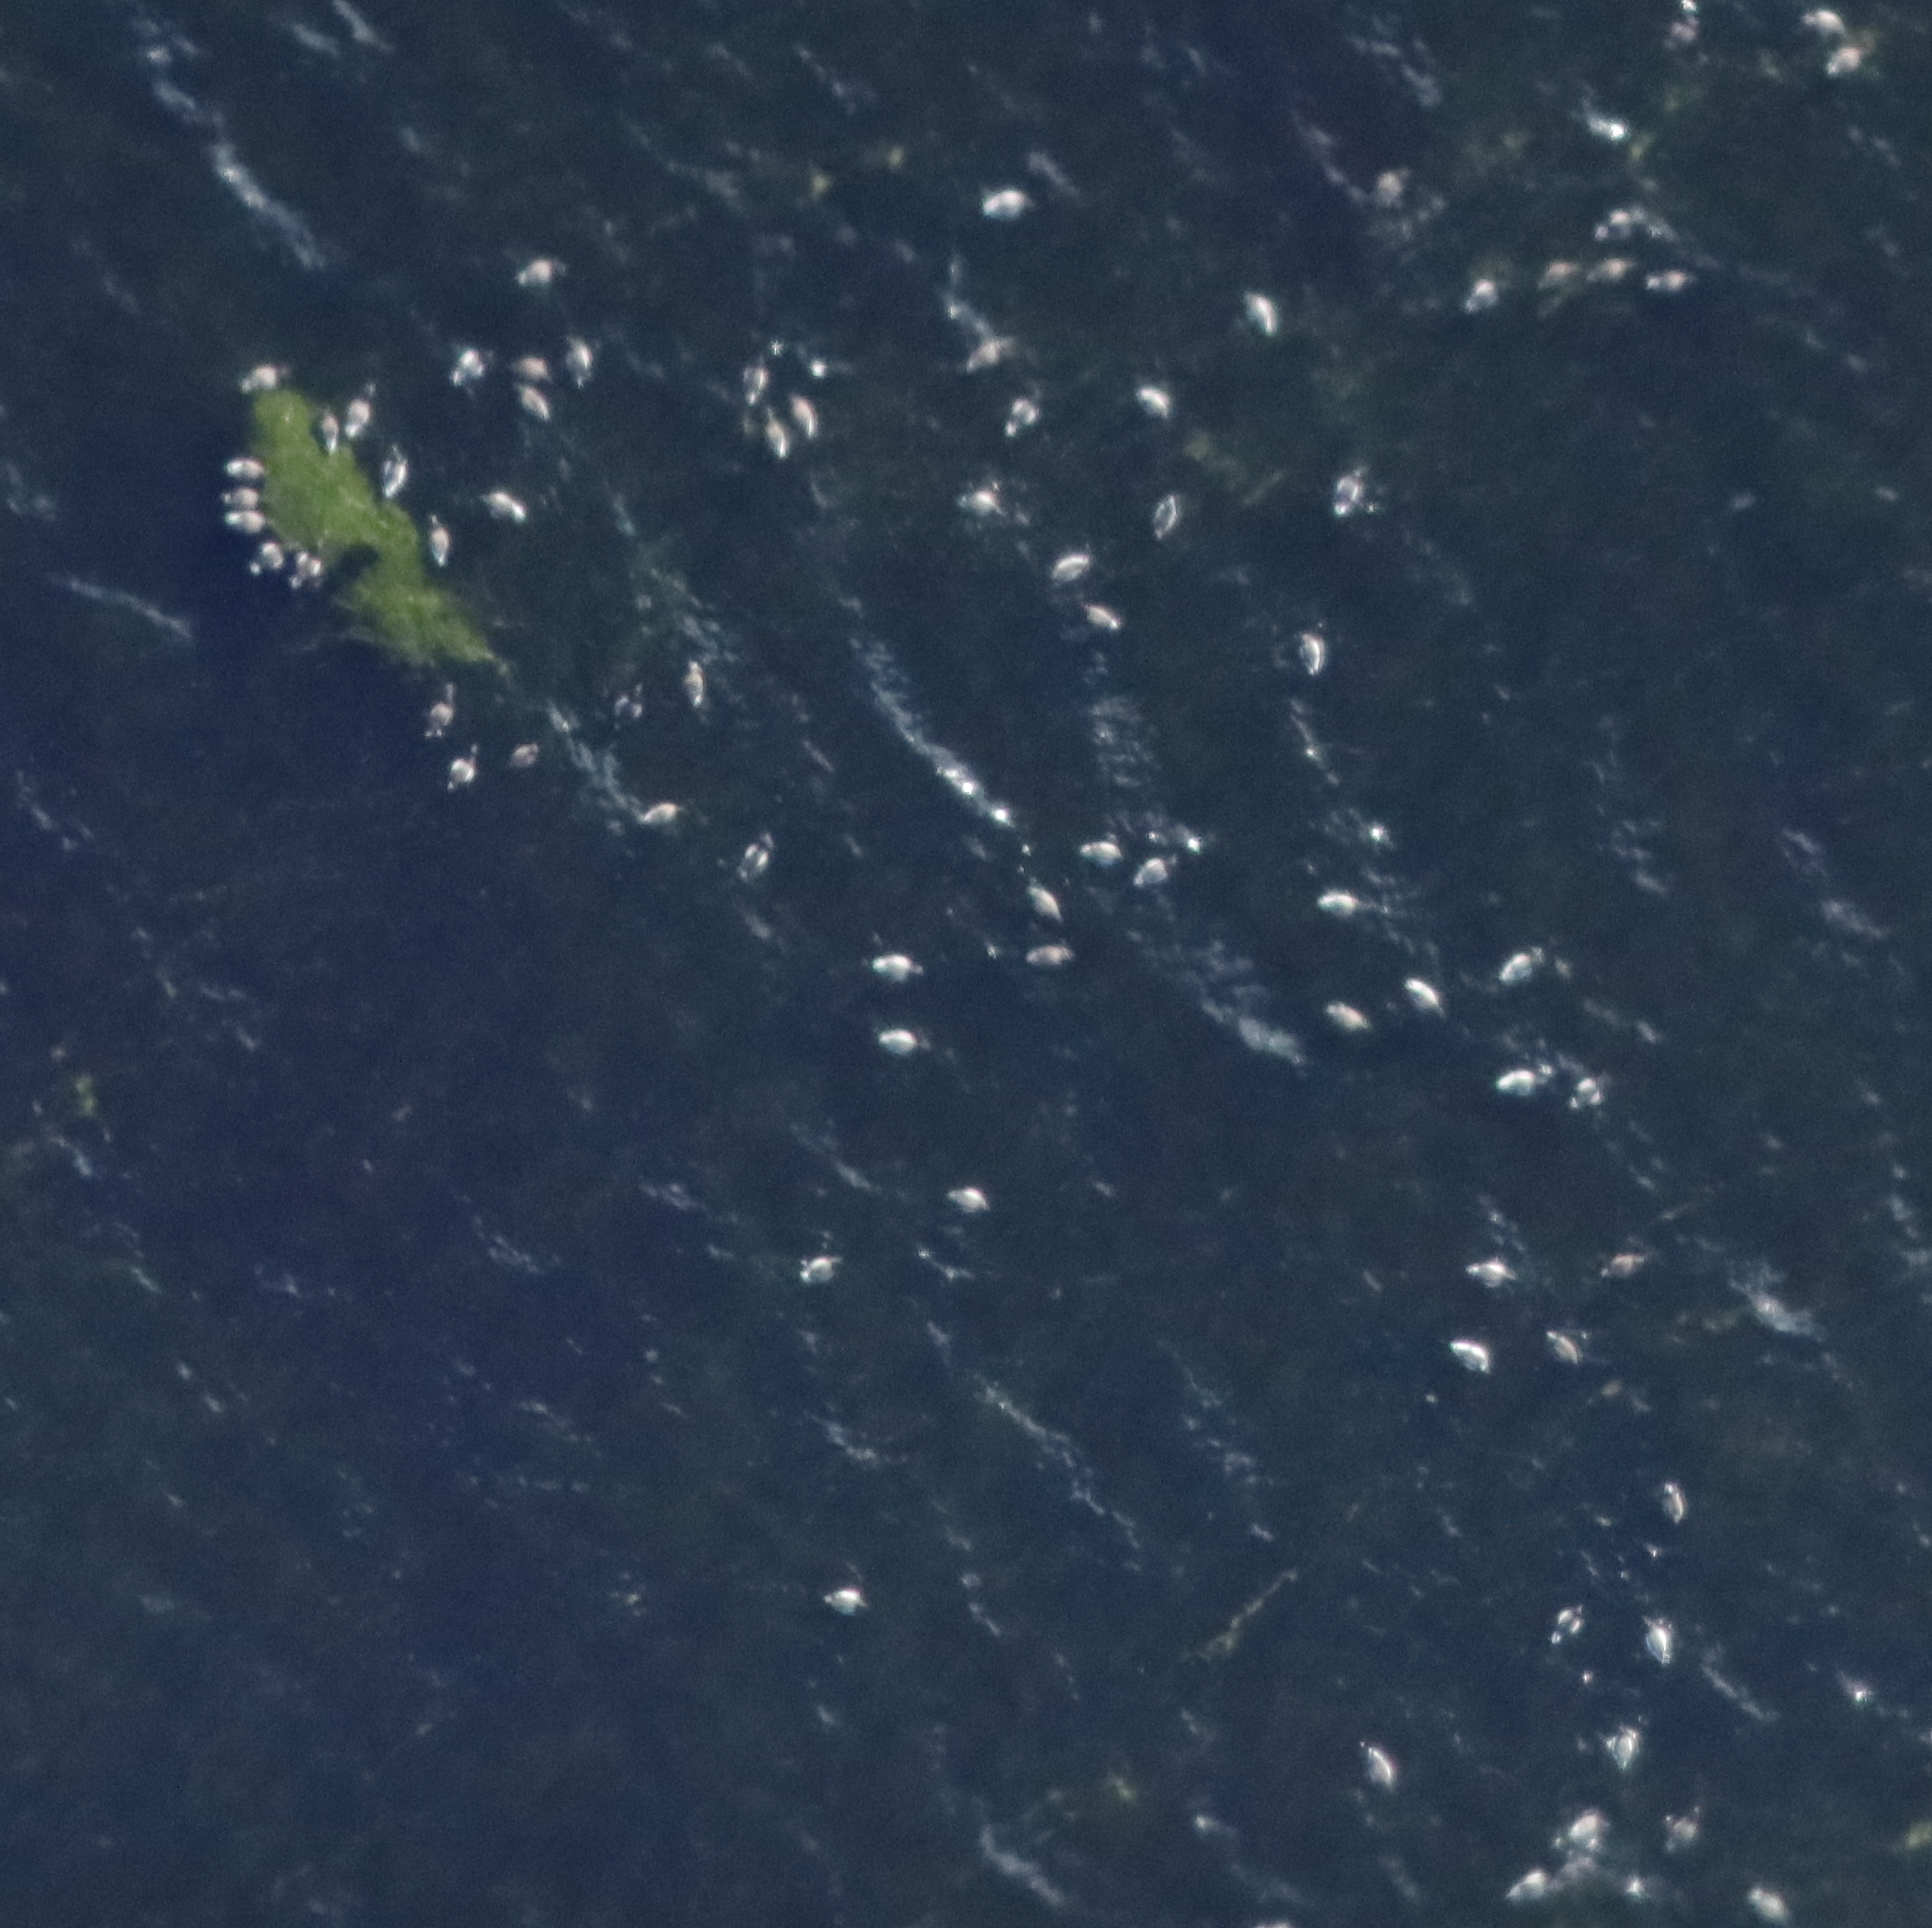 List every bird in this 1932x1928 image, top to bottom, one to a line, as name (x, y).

brant (1824, 22)
brant (1681, 35)
brant (1836, 70)
brant (1389, 190)
brant (1006, 209)
brant (1621, 229)
brant (1614, 274)
brant (539, 277)
brant (1553, 279)
brant (1669, 281)
brant (1486, 297)
brant (1260, 313)
brant (985, 359)
brant (580, 361)
brant (467, 368)
brant (535, 373)
brant (262, 377)
brant (753, 378)
brant (1154, 403)
brant (537, 404)
brant (358, 413)
brant (1022, 416)
brant (805, 419)
brant (330, 434)
brant (777, 440)
brant (243, 470)
brant (396, 471)
brant (1346, 495)
brant (244, 497)
brant (981, 501)
brant (502, 508)
brant (1164, 517)
brant (249, 526)
brant (439, 542)
brant (270, 560)
brant (304, 569)
brant (1068, 569)
brant (1099, 617)
brant (1312, 653)
brant (693, 688)
brant (628, 710)
brant (437, 715)
brant (523, 756)
brant (458, 771)
brant (664, 813)
brant (1102, 852)
brant (753, 856)
brant (1157, 872)
brant (1049, 908)
brant (1344, 908)
brant (1051, 958)
brant (892, 967)
brant (1523, 968)
brant (1424, 999)
brant (1346, 1021)
brant (904, 1044)
brant (1523, 1083)
brant (1589, 1093)
brant (973, 1201)
brant (823, 1272)
brant (1626, 1272)
brant (1493, 1274)
brant (1562, 1351)
brant (1478, 1358)
brant (1675, 1505)
brant (844, 1601)
brant (1568, 1623)
brant (1656, 1640)
brant (1625, 1748)
brant (1376, 1767)
brant (1684, 1833)
brant (1583, 1835)
brant (1528, 1887)
brant (1773, 1909)